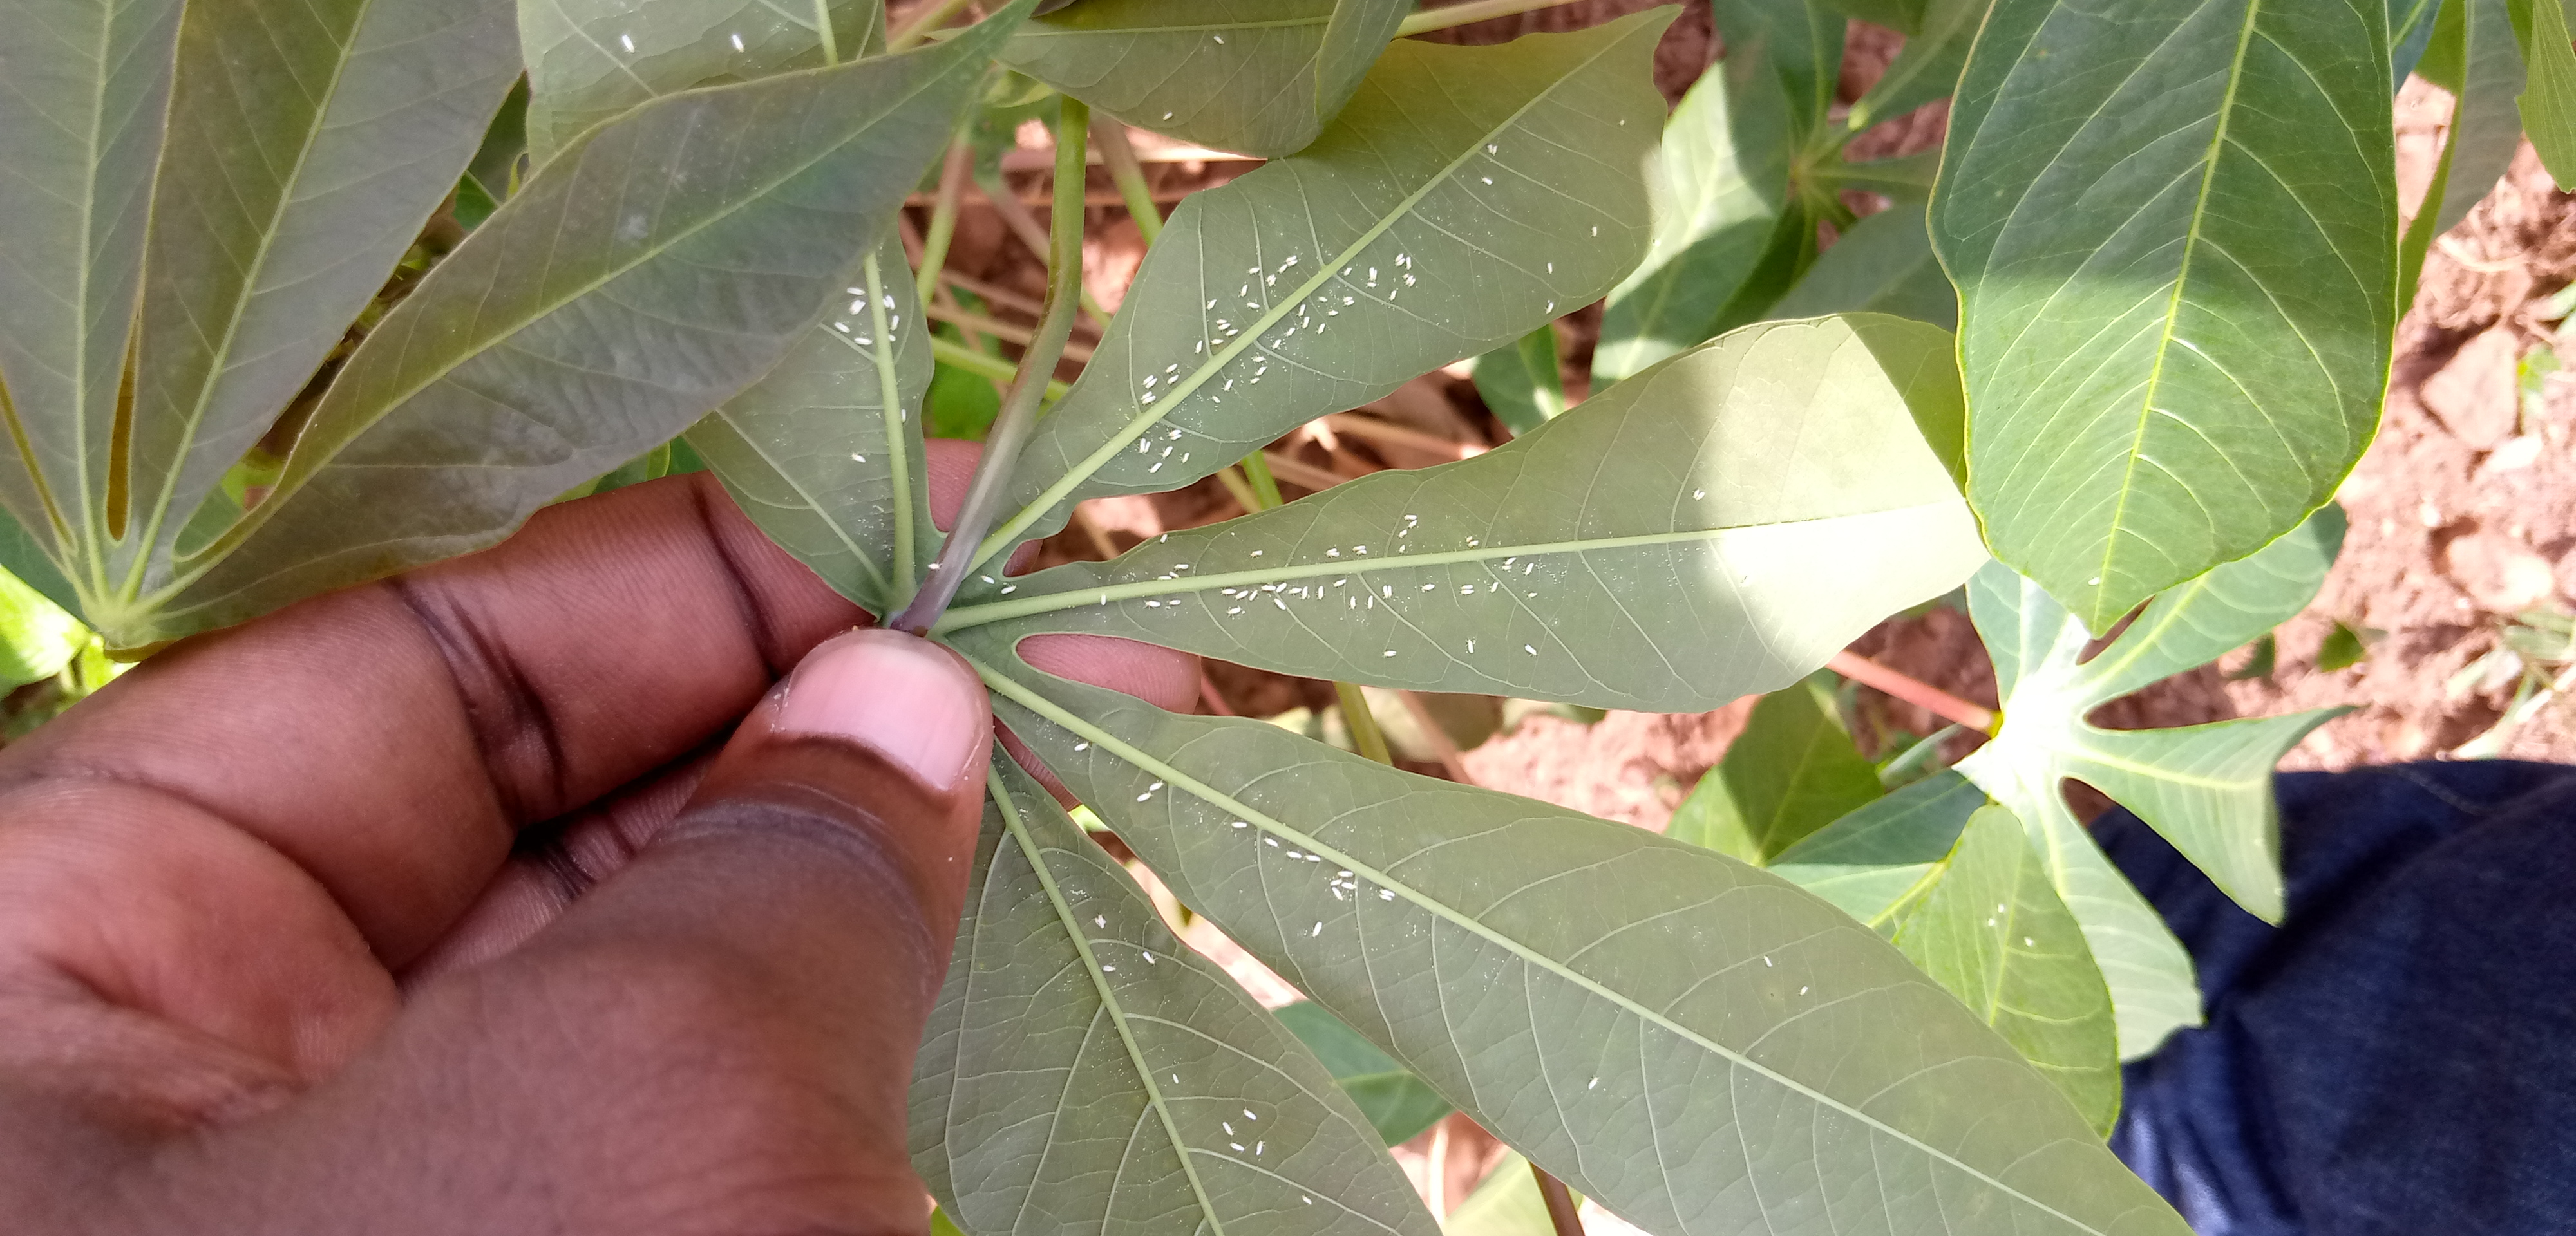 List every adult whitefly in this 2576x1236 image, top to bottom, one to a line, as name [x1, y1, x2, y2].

whitefly [620, 31, 638, 57]
whitefly [730, 31, 748, 57]
whitefly [1211, 32, 1227, 47]
whitefly [1159, 109, 1179, 124]
whitefly [1616, 117, 1627, 127]
whitefly [1485, 143, 1493, 154]
whitefly [1492, 144, 1499, 156]
whitefly [1480, 176, 1495, 187]
whitefly [1589, 222, 1600, 239]
whitefly [1394, 252, 1404, 262]
whitefly [1405, 254, 1414, 272]
whitefly [1285, 255, 1298, 263]
whitefly [1395, 257, 1406, 268]
whitefly [1287, 259, 1298, 268]
whitefly [1544, 261, 1557, 277]
whitefly [1278, 263, 1288, 274]
whitefly [1343, 265, 1353, 277]
whitefly [1367, 265, 1374, 281]
whitefly [1248, 266, 1261, 276]
whitefly [1374, 268, 1379, 282]
whitefly [1402, 272, 1410, 280]
whitefly [1266, 274, 1276, 283]
whitefly [1405, 274, 1414, 286]
whitefly [1268, 277, 1277, 288]
whitefly [1408, 277, 1417, 289]
whitefly [1365, 281, 1378, 289]
whitefly [1238, 283, 1250, 298]
whitefly [844, 286, 867, 297]
whitefly [1387, 288, 1398, 302]
whitefly [884, 294, 898, 311]
whitefly [1317, 295, 1329, 303]
whitefly [1342, 296, 1354, 303]
whitefly [882, 297, 890, 310]
whitefly [849, 298, 860, 314]
whitefly [1206, 298, 1218, 312]
whitefly [1542, 298, 1556, 317]
whitefly [1343, 299, 1356, 308]
whitefly [852, 300, 866, 319]
whitefly [1245, 301, 1262, 310]
whitefly [1298, 303, 1307, 318]
whitefly [1326, 308, 1340, 317]
whitefly [887, 312, 903, 332]
whitefly [1301, 315, 1312, 330]
whitefly [1216, 319, 1228, 325]
whitefly [830, 320, 853, 337]
whitefly [1217, 323, 1231, 332]
whitefly [1316, 323, 1327, 336]
whitefly [1285, 326, 1296, 337]
whitefly [1226, 327, 1240, 338]
whitefly [887, 332, 899, 344]
whitefly [852, 335, 875, 350]
whitefly [1209, 335, 1225, 347]
whitefly [1270, 336, 1282, 353]
whitefly [1193, 337, 1204, 354]
whitefly [1251, 355, 1267, 364]
whitefly [1164, 363, 1178, 374]
whitefly [1255, 365, 1268, 377]
whitefly [1166, 373, 1180, 387]
whitefly [1142, 374, 1154, 386]
whitefly [1222, 376, 1235, 394]
whitefly [1249, 376, 1262, 386]
whitefly [1144, 377, 1159, 389]
whitefly [1141, 390, 1153, 400]
whitefly [1211, 393, 1223, 405]
whitefly [1142, 395, 1157, 406]
whitefly [900, 406, 907, 427]
whitefly [1168, 429, 1182, 437]
whitefly [1170, 433, 1183, 442]
whitefly [1137, 436, 1147, 454]
whitefly [1144, 440, 1151, 453]
whitefly [1160, 445, 1174, 458]
whitefly [848, 451, 867, 465]
whitefly [1181, 451, 1191, 465]
whitefly [1148, 461, 1163, 474]
whitefly [1692, 488, 1700, 499]
whitefly [1696, 491, 1705, 501]
whitefly [1403, 513, 1418, 521]
whitefly [1408, 519, 1418, 530]
whitefly [1397, 528, 1409, 539]
whitefly [1158, 532, 1170, 545]
whitefly [1464, 535, 1473, 543]
whitefly [1468, 539, 1480, 549]
whitefly [1397, 543, 1407, 554]
whitefly [1351, 544, 1367, 552]
whitefly [1326, 547, 1338, 554]
whitefly [1246, 547, 1265, 559]
whitefly [1356, 549, 1368, 556]
whitefly [1325, 552, 1340, 558]
whitefly [1504, 556, 1517, 565]
whitefly [1522, 560, 1535, 577]
whitefly [925, 561, 943, 574]
whitefly [1172, 561, 1191, 573]
whitefly [1501, 564, 1513, 571]
whitefly [1168, 570, 1180, 579]
whitefly [978, 573, 996, 586]
whitefly [1156, 574, 1173, 581]
whitefly [1332, 577, 1349, 590]
whitefly [1421, 580, 1437, 592]
whitefly [1488, 580, 1500, 594]
whitefly [1276, 581, 1289, 594]
whitefly [1000, 582, 1019, 595]
whitefly [1259, 583, 1276, 592]
whitefly [1302, 583, 1309, 602]
whitefly [1317, 583, 1326, 602]
whitefly [1459, 583, 1474, 590]
whitefly [1381, 584, 1388, 600]
whitefly [1388, 584, 1393, 599]
whitefly [1218, 586, 1238, 595]
whitefly [1287, 586, 1303, 595]
whitefly [1249, 586, 1260, 604]
whitefly [1235, 588, 1250, 601]
whitefly [1099, 588, 1109, 610]
whitefly [1459, 589, 1475, 596]
whitefly [1525, 590, 1539, 599]
whitefly [1366, 592, 1375, 612]
whitefly [1348, 593, 1358, 612]
whitefly [1166, 595, 1183, 610]
whitefly [1273, 596, 1289, 612]
whitefly [1140, 597, 1161, 612]
whitefly [1224, 604, 1243, 617]
whitefly [1465, 637, 1477, 655]
whitefly [1522, 642, 1539, 657]
whitefly [1382, 648, 1398, 659]
whitefly [1072, 740, 1091, 753]
whitefly [1148, 781, 1164, 792]
whitefly [1136, 790, 1153, 803]
whitefly [1229, 819, 1249, 830]
whitefly [1263, 836, 1279, 848]
whitefly [1285, 849, 1302, 861]
whitefly [1304, 853, 1321, 863]
whitefly [1336, 868, 1355, 878]
whitefly [1329, 877, 1343, 887]
whitefly [1342, 881, 1357, 891]
whitefly [1331, 886, 1345, 901]
whitefly [1379, 887, 1396, 898]
whitefly [1378, 893, 1392, 903]
whitefly [1093, 912, 1109, 930]
whitefly [1309, 917, 1324, 939]
whitefly [1142, 950, 1158, 965]
whitefly [1762, 953, 1775, 969]
whitefly [1102, 964, 1117, 973]
whitefly [1798, 983, 1810, 997]
whitefly [1171, 1072, 1182, 1086]
whitefly [1585, 1072, 1600, 1092]
whitefly [1241, 1107, 1259, 1122]
whitefly [1222, 1119, 1235, 1138]
whitefly [1253, 1138, 1265, 1157]
whitefly [1228, 1140, 1246, 1153]
whitefly [1300, 1194, 1314, 1206]